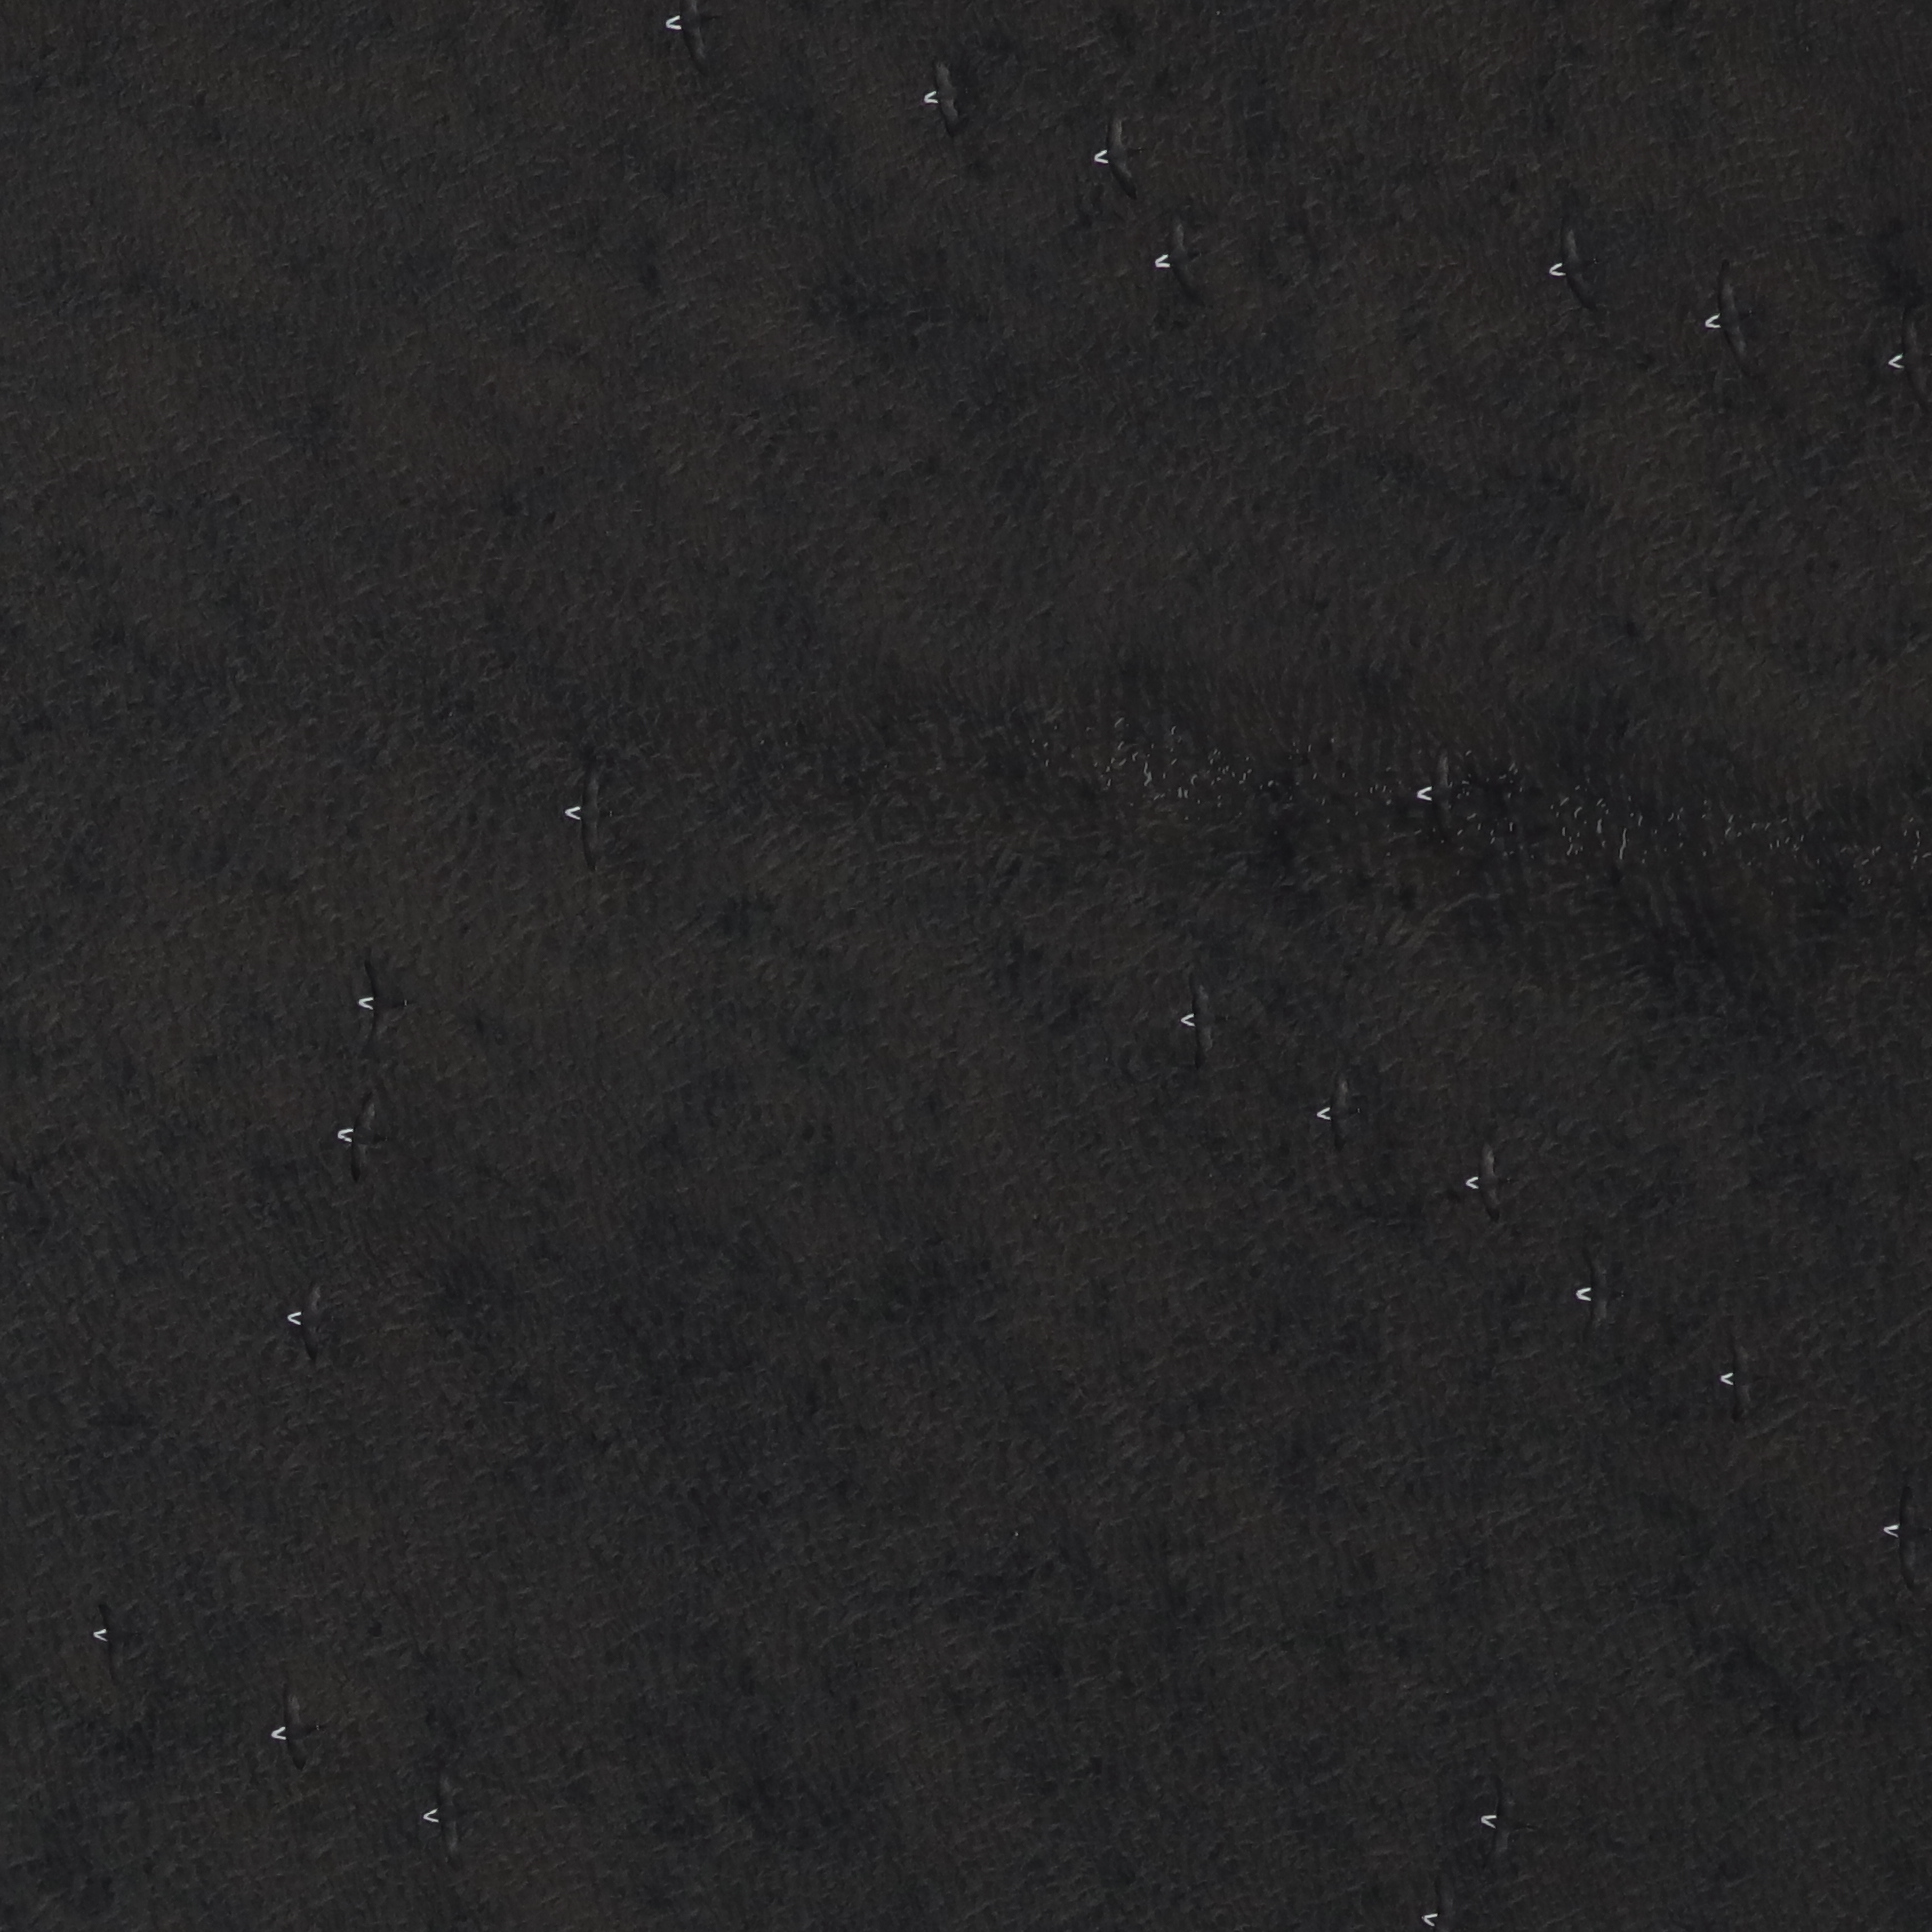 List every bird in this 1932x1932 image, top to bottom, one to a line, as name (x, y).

brant (684, 18)
brant (943, 94)
brant (1106, 153)
brant (1179, 260)
brant (1560, 270)
brant (1718, 318)
brant (1909, 360)
brant (1440, 789)
brant (593, 813)
brant (385, 1004)
brant (1203, 1020)
brant (1332, 1110)
brant (362, 1135)
brant (1478, 1182)
brant (1587, 1294)
brant (309, 1322)
brant (1744, 1380)
brant (1908, 1531)
brant (103, 1634)
brant (297, 1732)
brant (434, 1814)
brant (1503, 1823)
brant (1433, 1920)